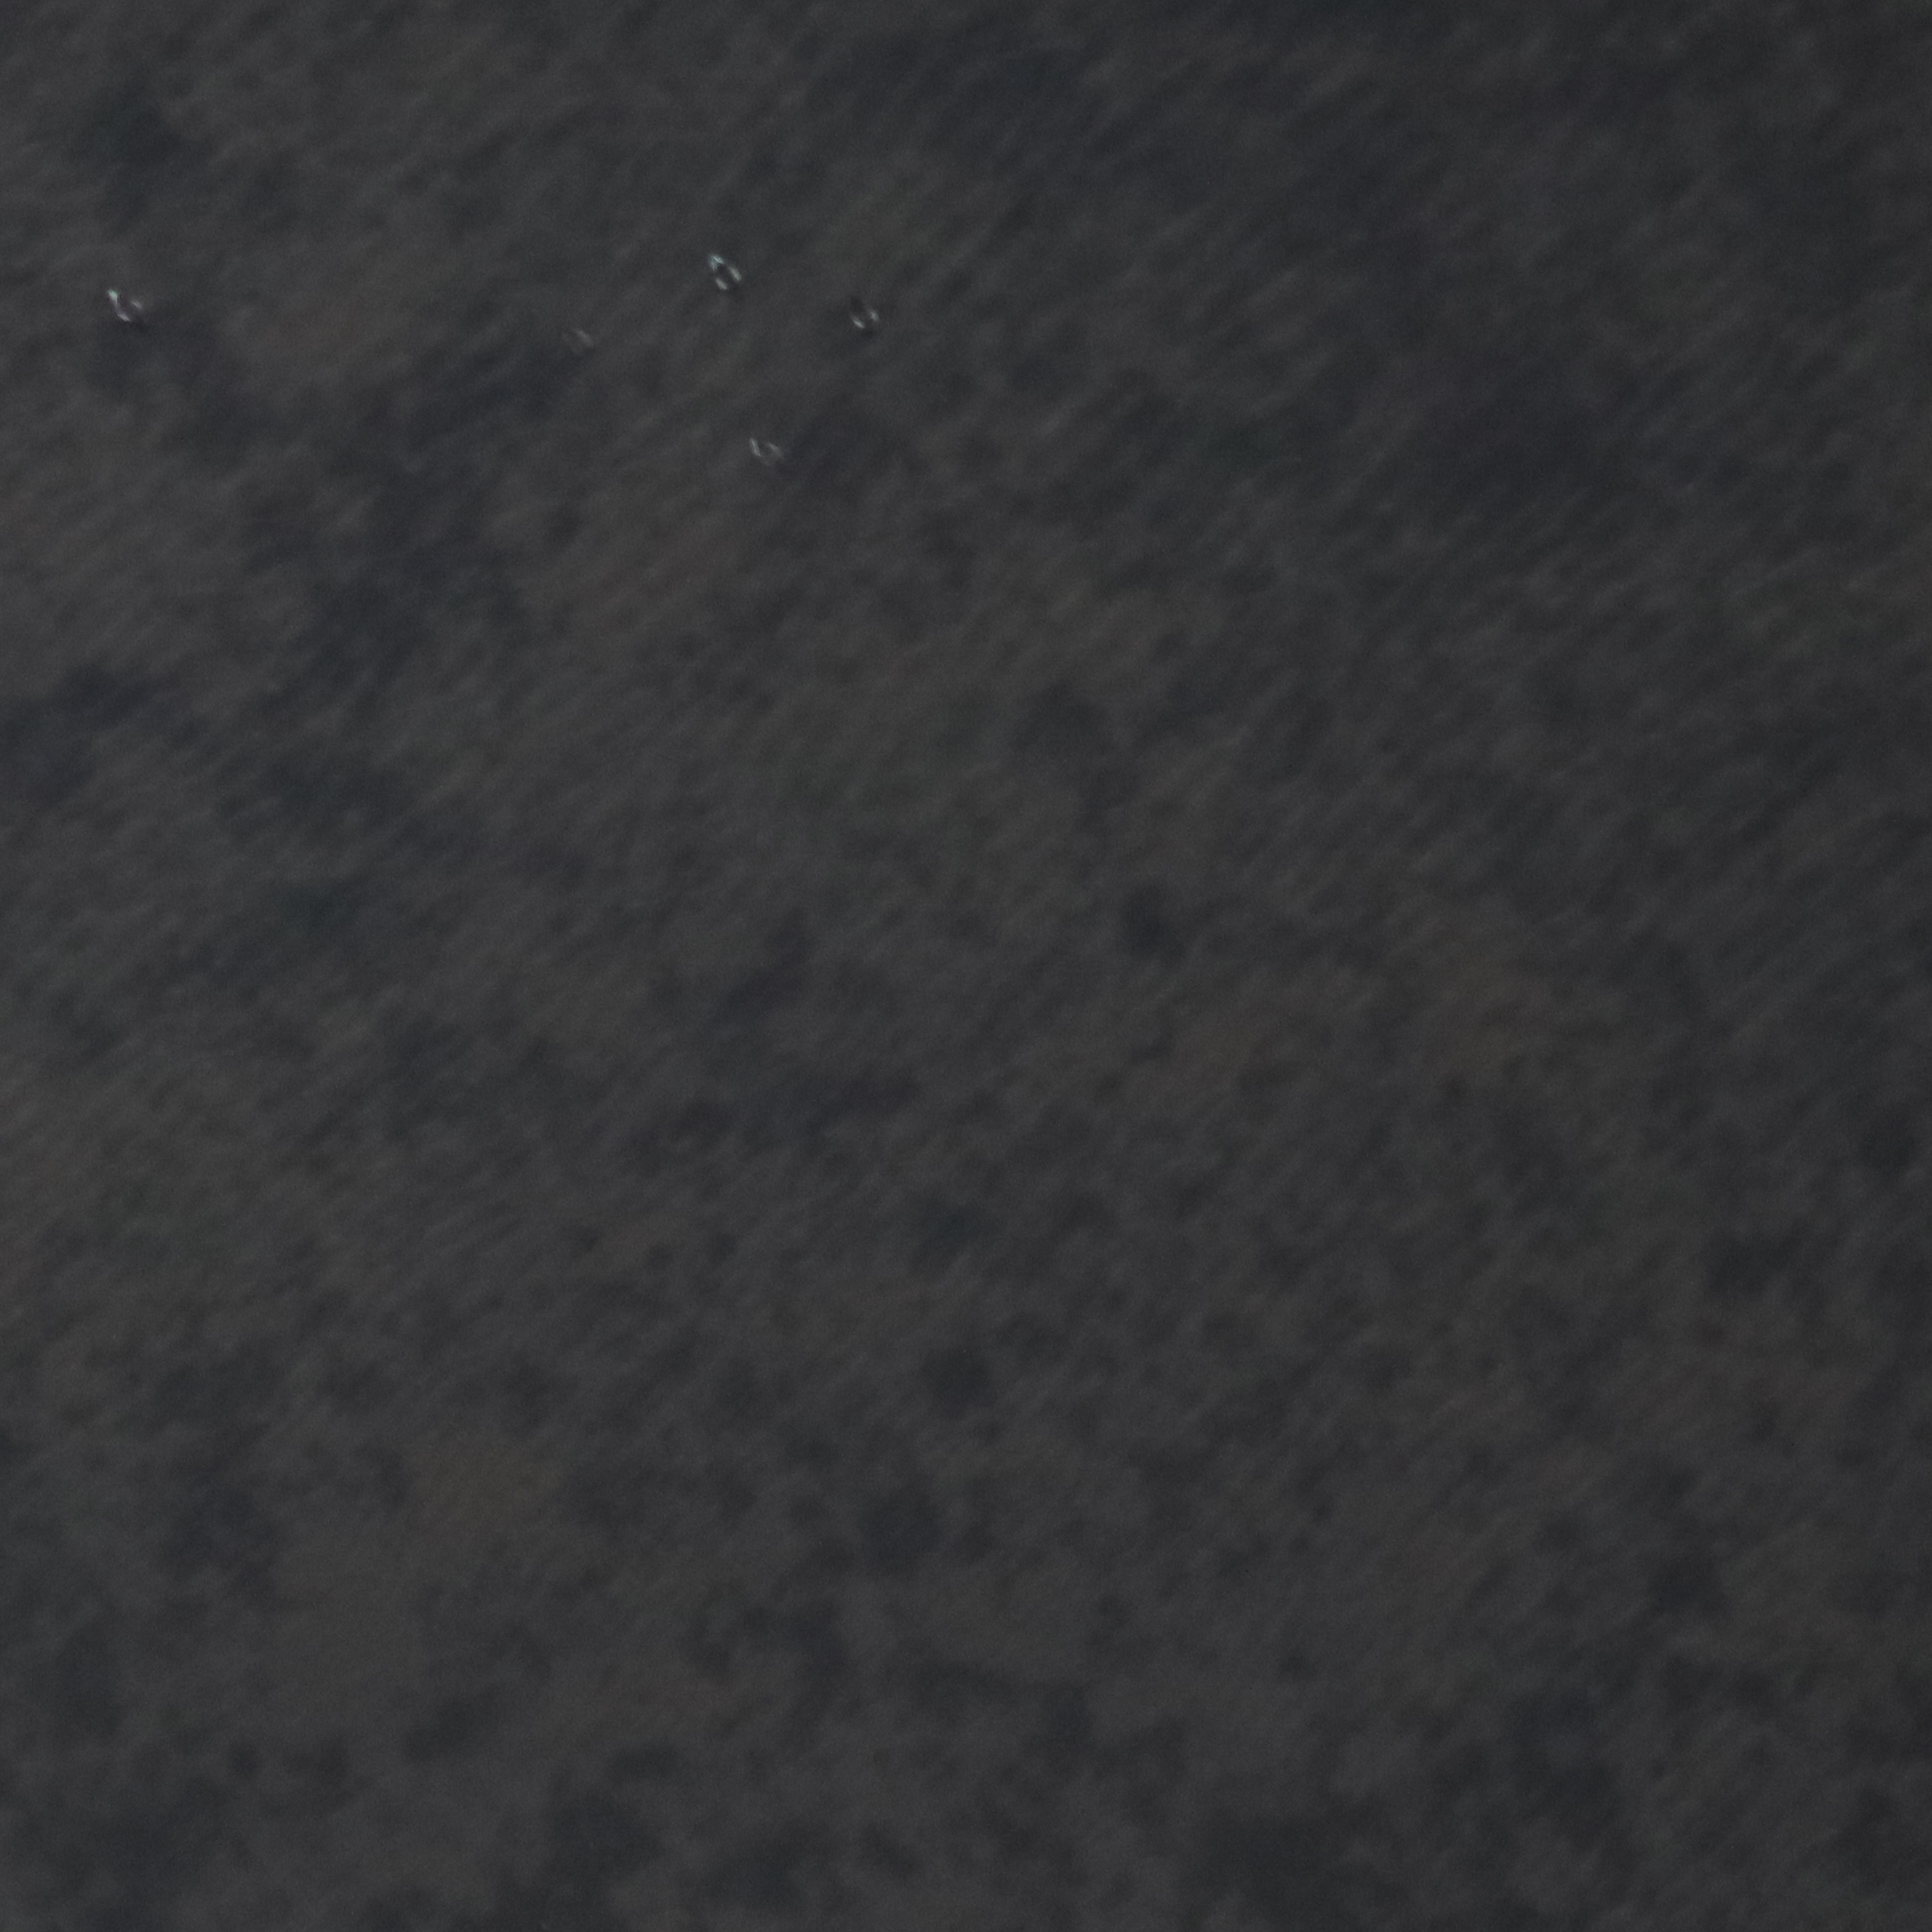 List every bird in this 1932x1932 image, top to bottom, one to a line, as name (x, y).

brant (724, 277)
brant (127, 307)
brant (864, 312)
brant (577, 340)
brant (771, 454)